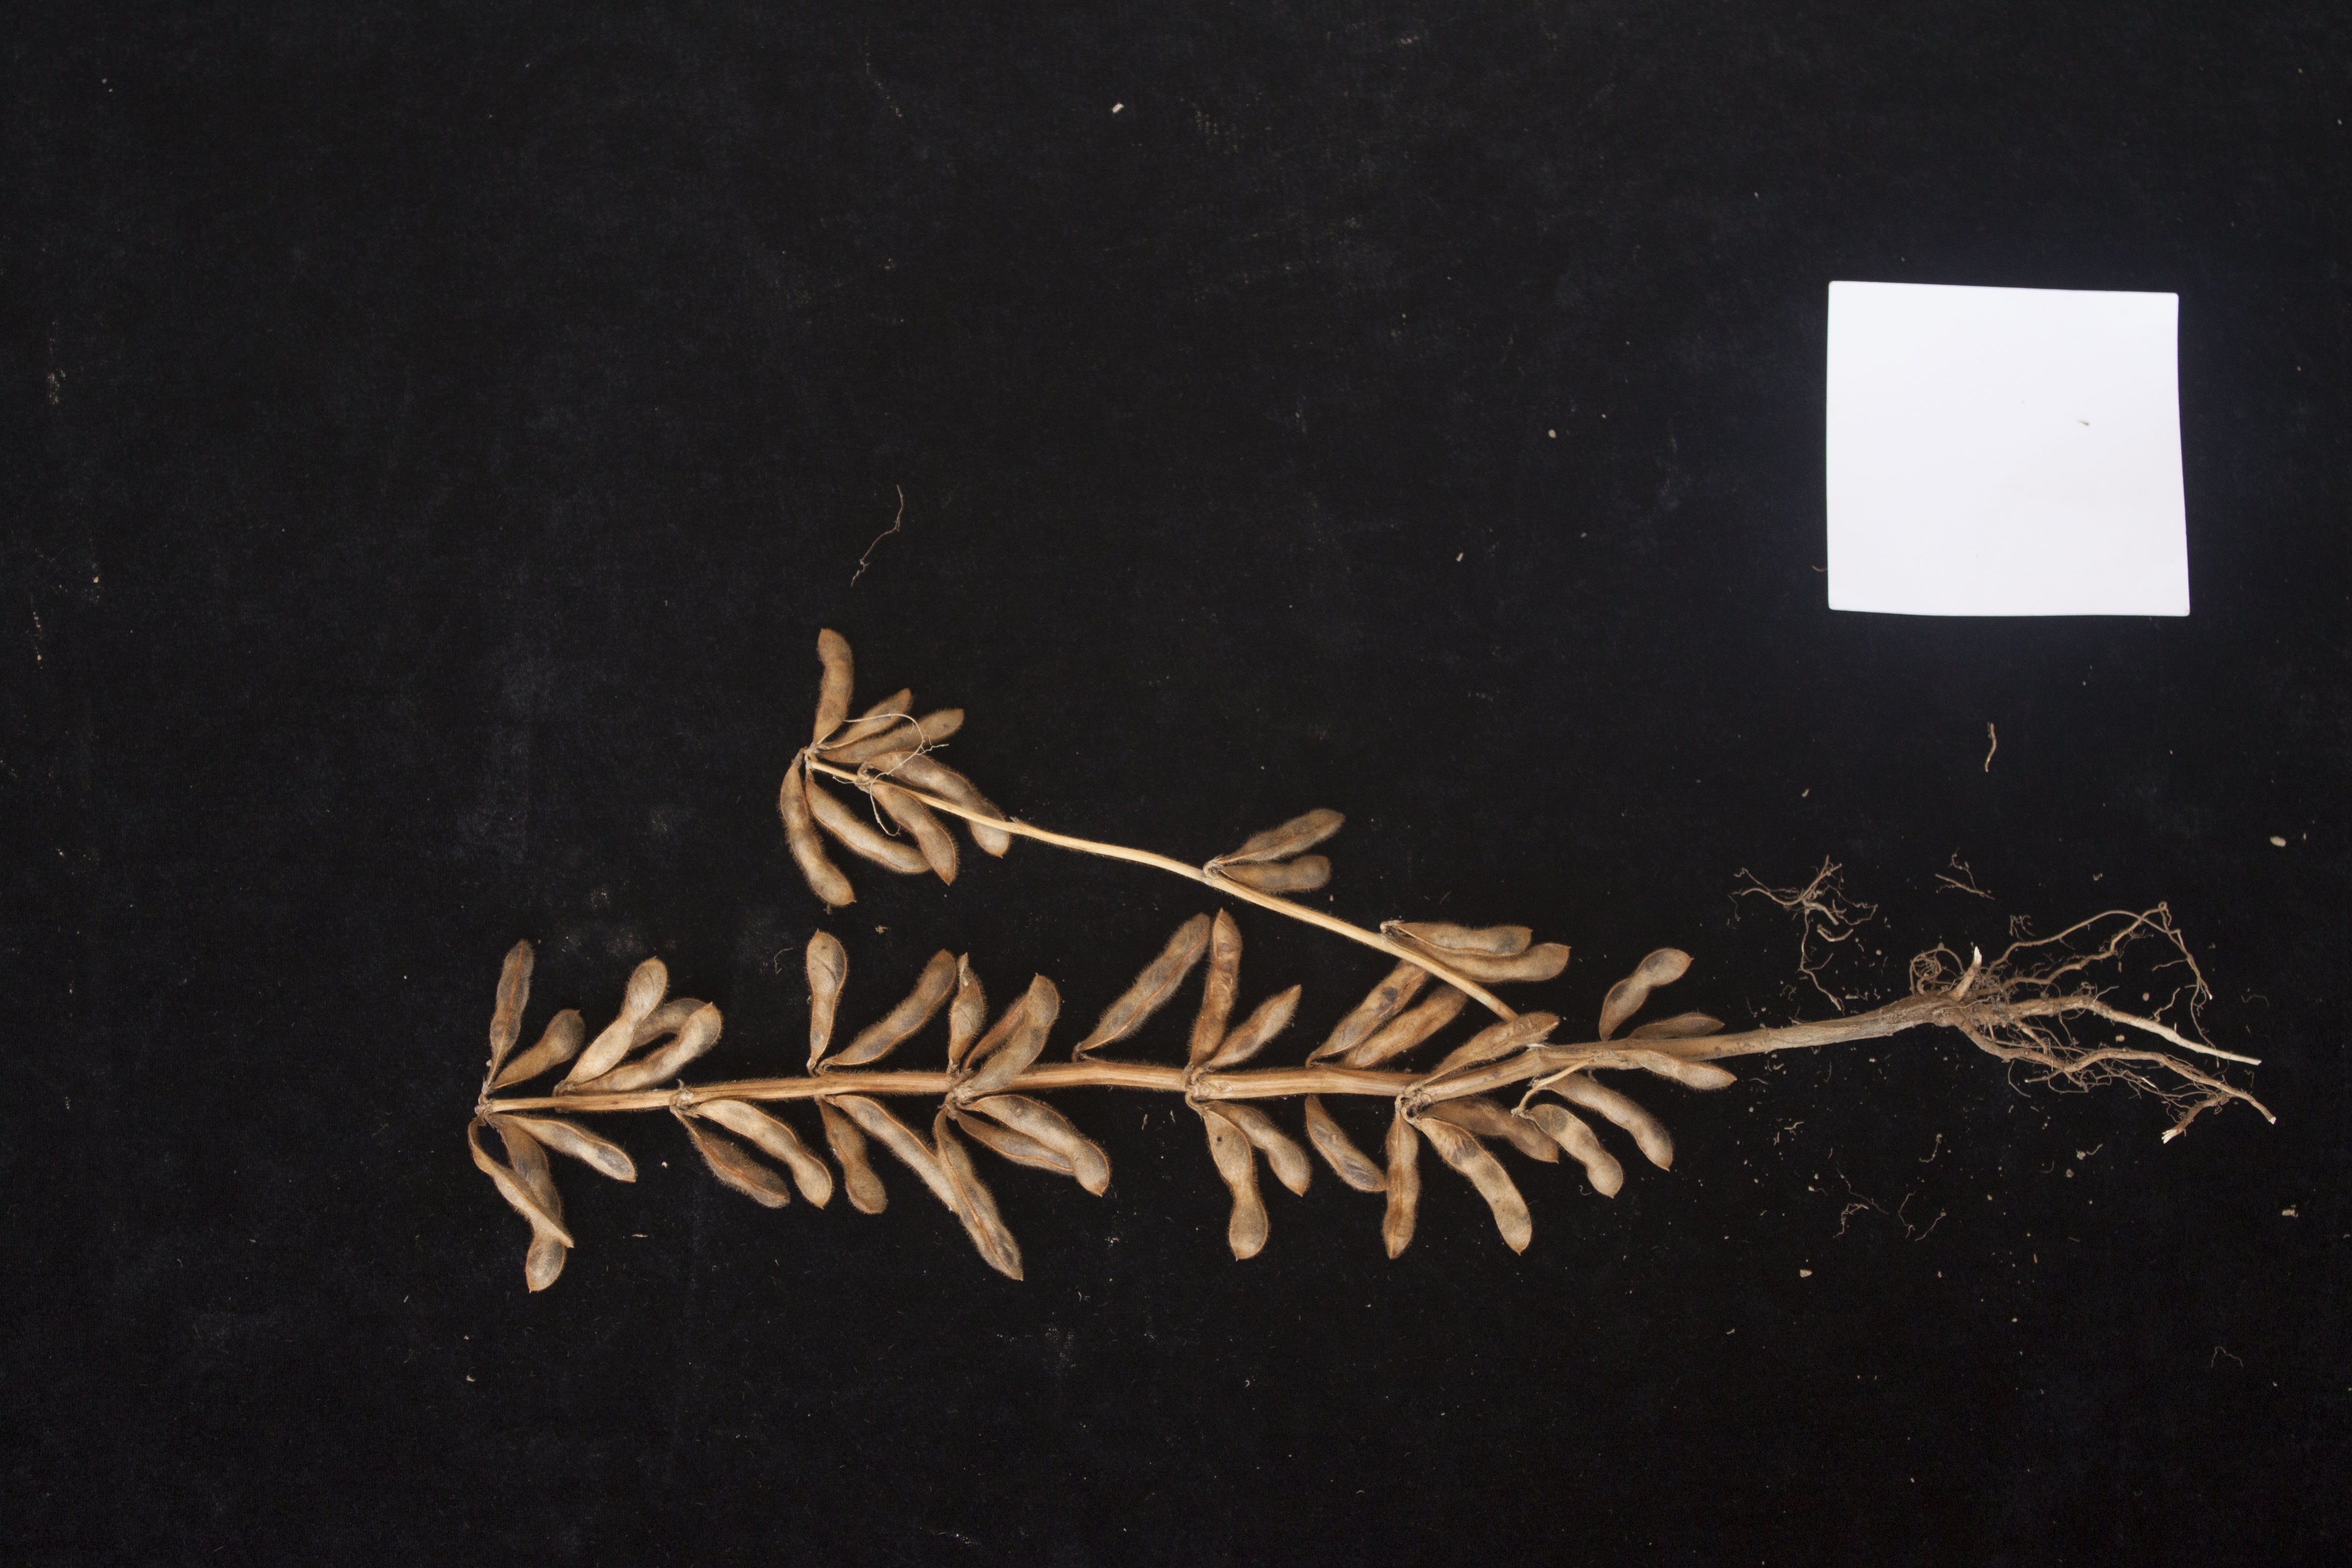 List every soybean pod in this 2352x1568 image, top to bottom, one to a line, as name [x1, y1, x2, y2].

soybean pod [811, 629, 854, 748]
soybean pod [823, 687, 912, 751]
soybean pod [819, 709, 965, 766]
soybean pod [859, 750, 1010, 859]
soybean pod [780, 752, 856, 907]
soybean pod [805, 768, 931, 875]
soybean pod [854, 781, 957, 887]
soybean pod [1205, 808, 1345, 871]
soybean pod [1218, 856, 1331, 896]
soybean pod [1186, 909, 1243, 1071]
soybean pod [1082, 914, 1211, 1054]
soybean pod [1393, 925, 1531, 962]
soybean pod [805, 931, 848, 1073]
soybean pod [485, 940, 534, 1089]
soybean pod [1409, 943, 1569, 984]
soybean pod [823, 947, 957, 1067]
soybean pod [1598, 949, 1692, 1041]
soybean pod [946, 952, 987, 1076]
soybean pod [558, 959, 668, 1090]
soybean pod [1303, 960, 1427, 1067]
soybean pod [949, 973, 1060, 1100]
soybean pod [1339, 983, 1471, 1070]
soybean pod [1202, 985, 1303, 1073]
soybean pod [963, 993, 1026, 1068]
soybean pod [630, 999, 705, 1050]
soybean pod [563, 1003, 722, 1093]
soybean pod [492, 1010, 585, 1092]
soybean pod [1417, 1012, 1560, 1087]
soybean pod [1629, 1013, 1725, 1038]
soybean pod [1621, 1051, 1737, 1090]
soybean pod [1544, 1075, 1673, 1173]
soybean pod [963, 1095, 1111, 1198]
soybean pod [1431, 1095, 1561, 1165]
soybean pod [827, 1096, 958, 1215]
soybean pod [1305, 1097, 1387, 1193]
soybean pod [684, 1098, 833, 1209]
soybean pod [814, 1100, 887, 1214]
soybean pod [1204, 1101, 1311, 1198]
soybean pod [1187, 1101, 1269, 1261]
soybean pod [1381, 1104, 1420, 1262]
soybean pod [1526, 1105, 1623, 1199]
soybean pod [933, 1111, 1025, 1282]
soybean pod [954, 1113, 1074, 1177]
soybean pod [499, 1115, 636, 1182]
soybean pod [487, 1116, 566, 1292]
soybean pod [1415, 1117, 1532, 1256]
soybean pod [467, 1118, 573, 1248]
soybean pod [685, 1120, 791, 1210]